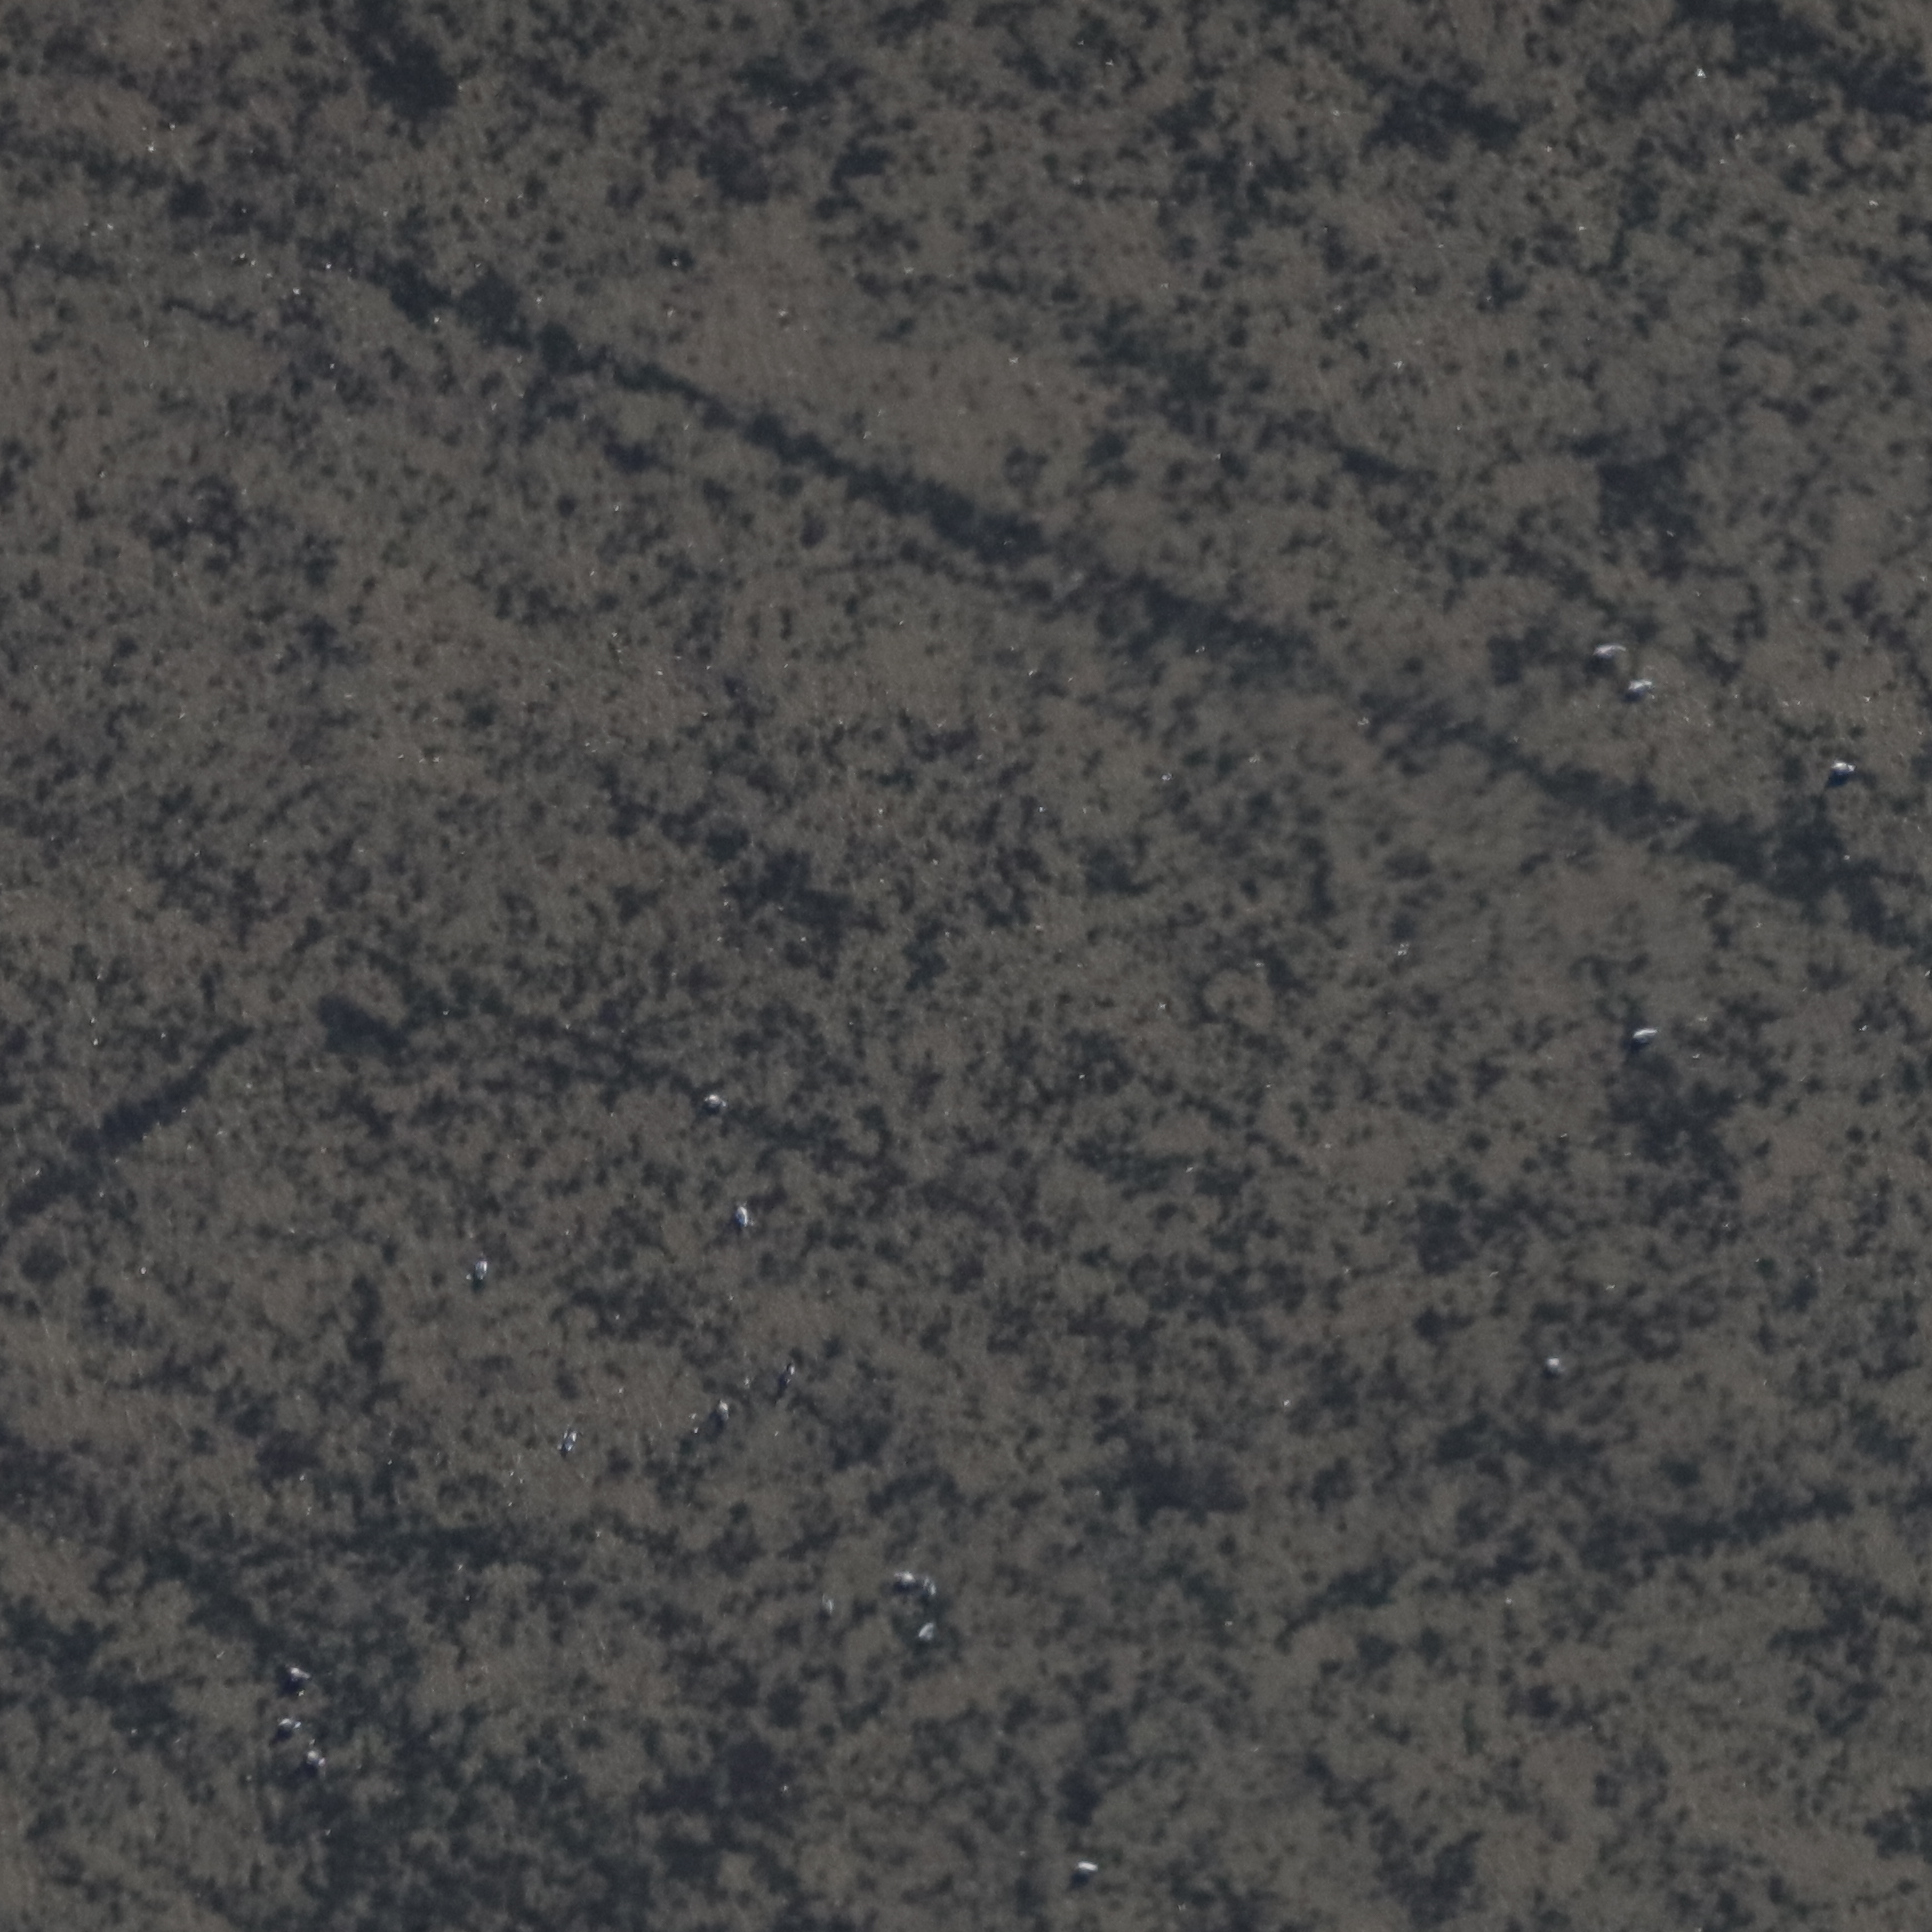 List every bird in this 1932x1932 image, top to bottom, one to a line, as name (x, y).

brant (1608, 650)
brant (1641, 685)
brant (1843, 768)
brant (1644, 1036)
brant (715, 1101)
brant (743, 1218)
brant (480, 1270)
brant (790, 1366)
brant (1554, 1367)
brant (723, 1410)
brant (569, 1441)
brant (909, 1578)
brant (932, 1591)
brant (824, 1600)
brant (927, 1634)
brant (295, 1676)
brant (290, 1725)
brant (315, 1757)
gull (1085, 1869)